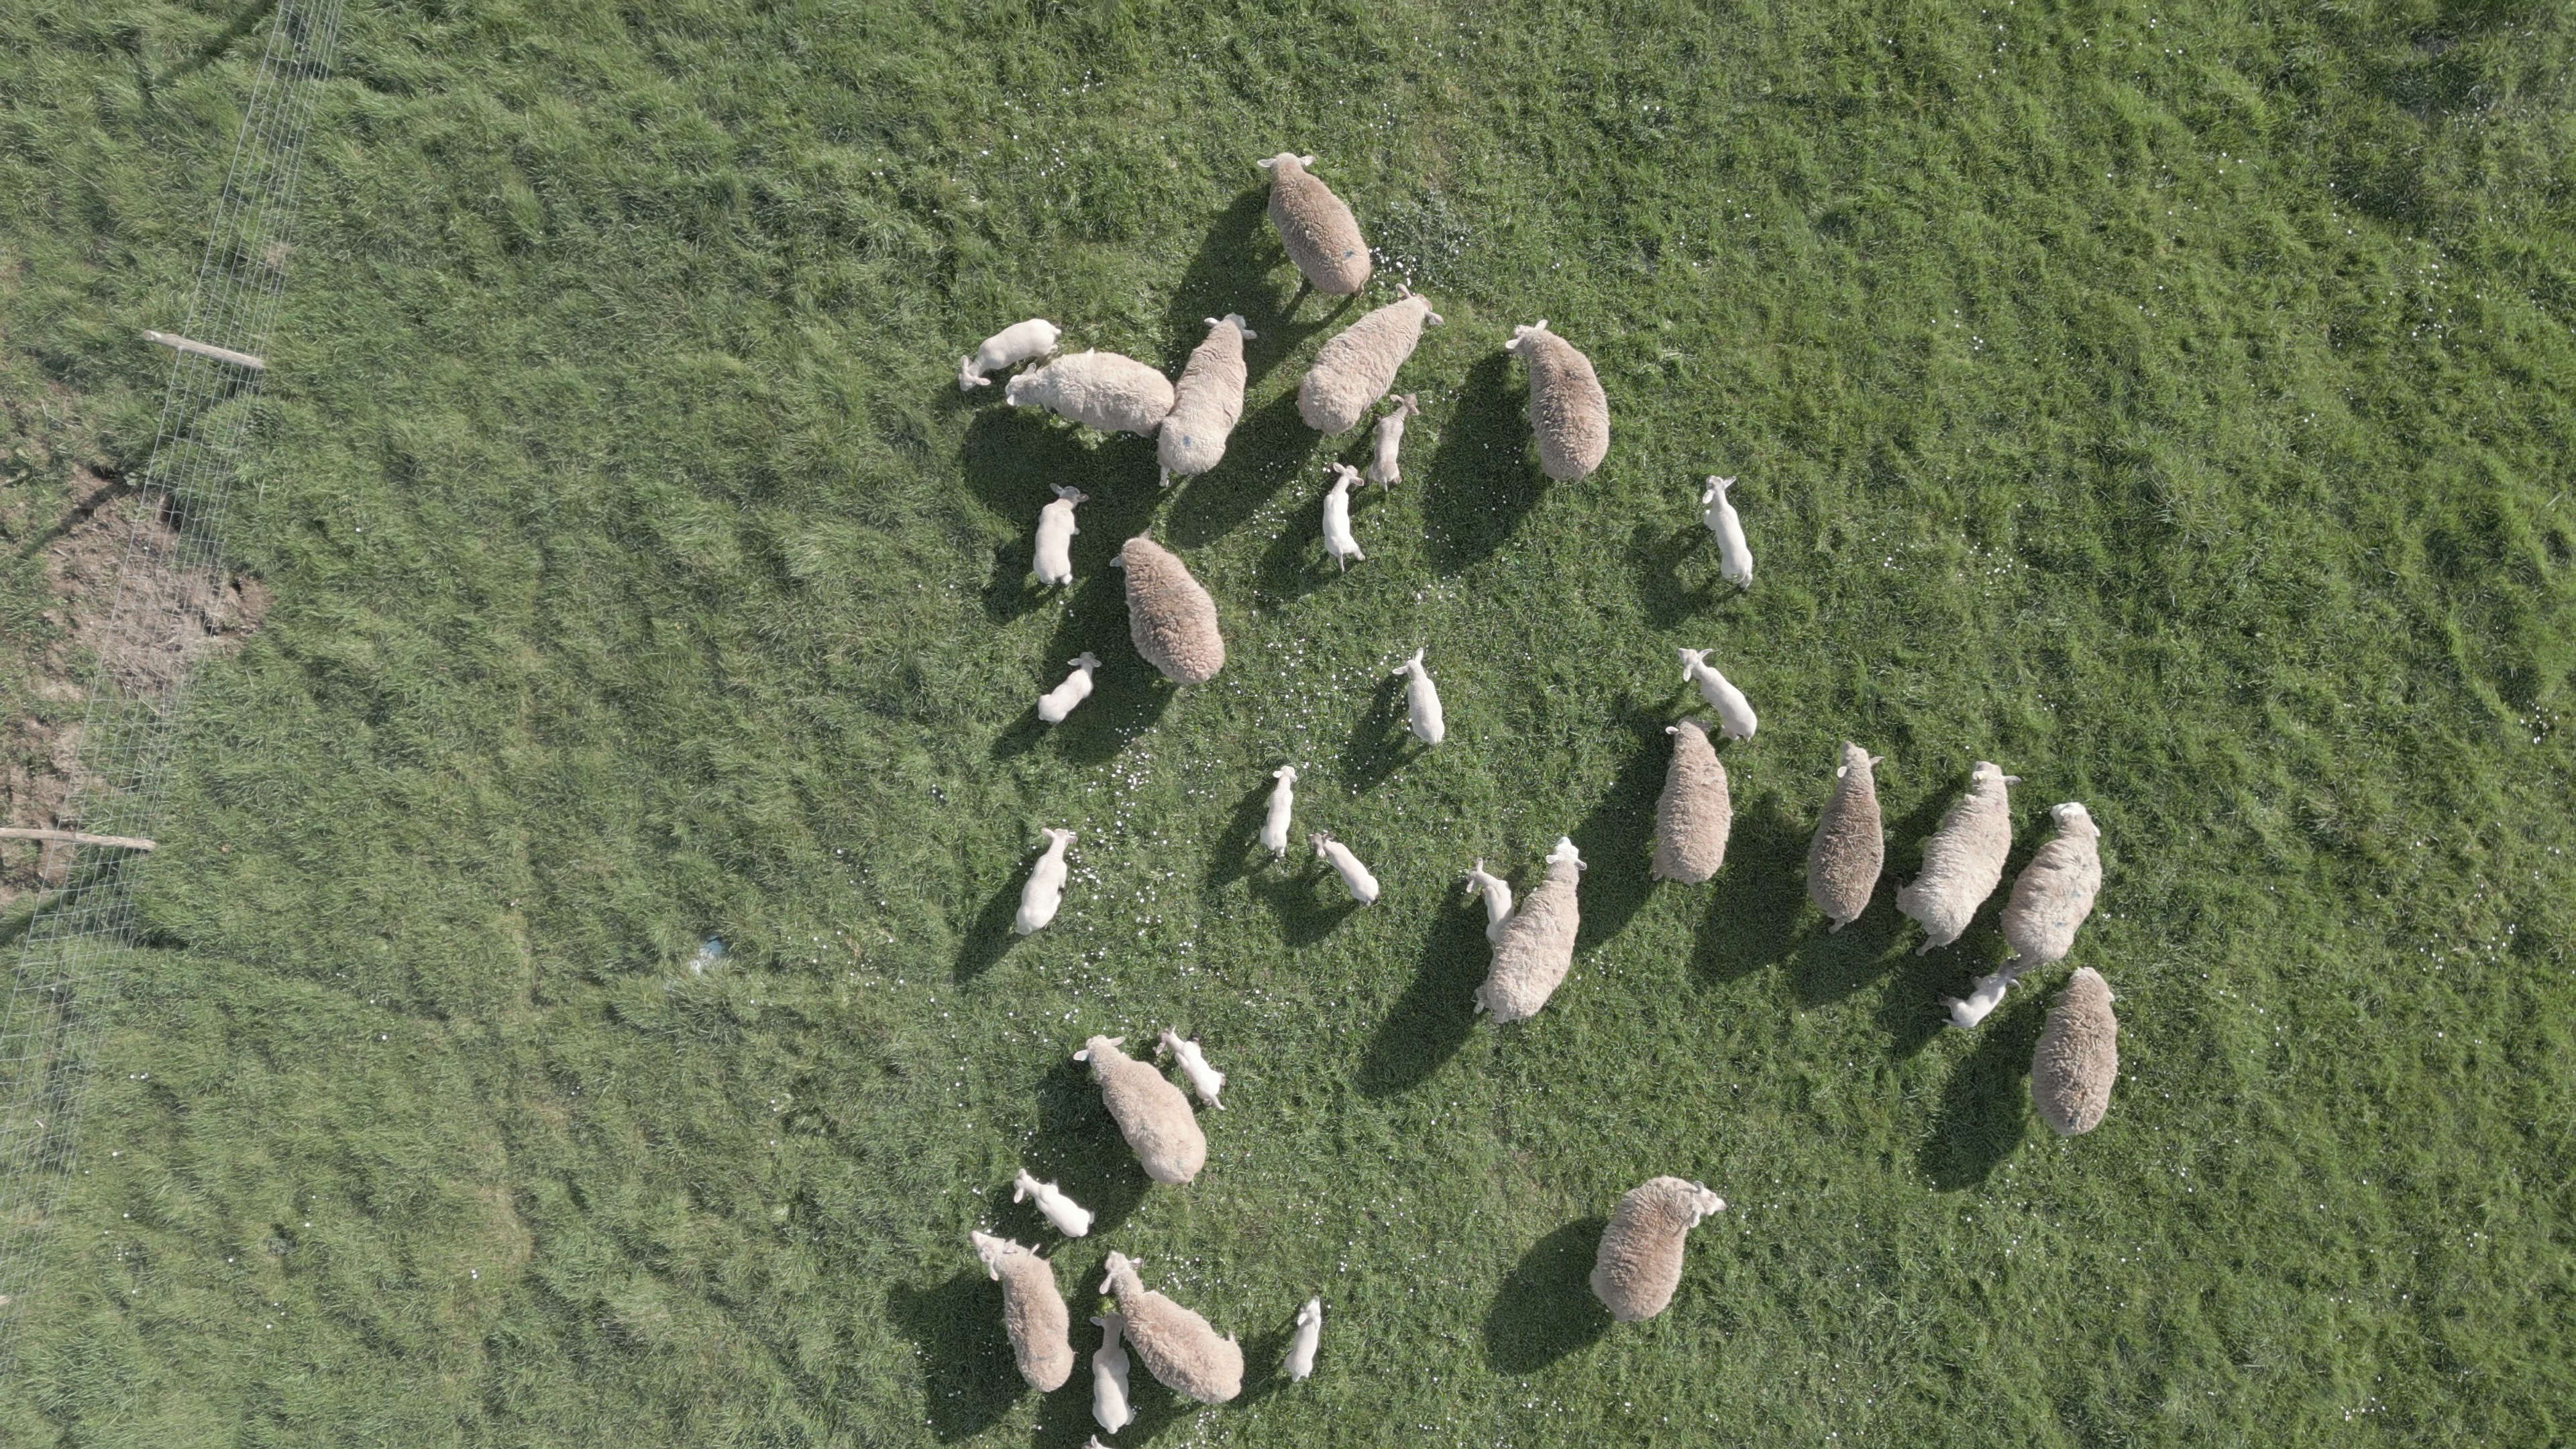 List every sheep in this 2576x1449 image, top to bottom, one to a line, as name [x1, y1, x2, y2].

sheep [1257, 152, 1371, 298]
sheep [1297, 284, 1444, 435]
sheep [1158, 314, 1257, 487]
sheep [958, 319, 1062, 392]
sheep [1505, 319, 1611, 484]
sheep [1004, 352, 1175, 438]
sheep [1368, 393, 1421, 493]
sheep [1323, 462, 1367, 572]
sheep [1702, 476, 1754, 593]
sheep [1032, 482, 1088, 585]
sheep [1108, 529, 1226, 685]
sheep [1391, 647, 1444, 746]
sheep [1677, 647, 1758, 741]
sheep [1037, 650, 1107, 721]
sheep [1649, 718, 1732, 884]
sheep [1806, 741, 1885, 936]
sheep [1895, 759, 2022, 958]
sheep [1260, 765, 1297, 859]
sheep [2001, 800, 2103, 962]
sheep [1012, 827, 1077, 935]
sheep [1305, 829, 1381, 904]
sheep [1476, 835, 1587, 1025]
sheep [1935, 958, 2025, 1029]
sheep [2030, 967, 2118, 1137]
sheep [1156, 1027, 1229, 1112]
sheep [1073, 1035, 1206, 1183]
sheep [1012, 1166, 1097, 1239]
sheep [1588, 1175, 1726, 1321]
sheep [968, 1228, 1076, 1393]
sheep [1100, 1249, 1245, 1403]
sheep [1285, 1296, 1324, 1383]
sheep [1088, 1311, 1135, 1434]
sheep [1078, 1434, 1114, 1449]